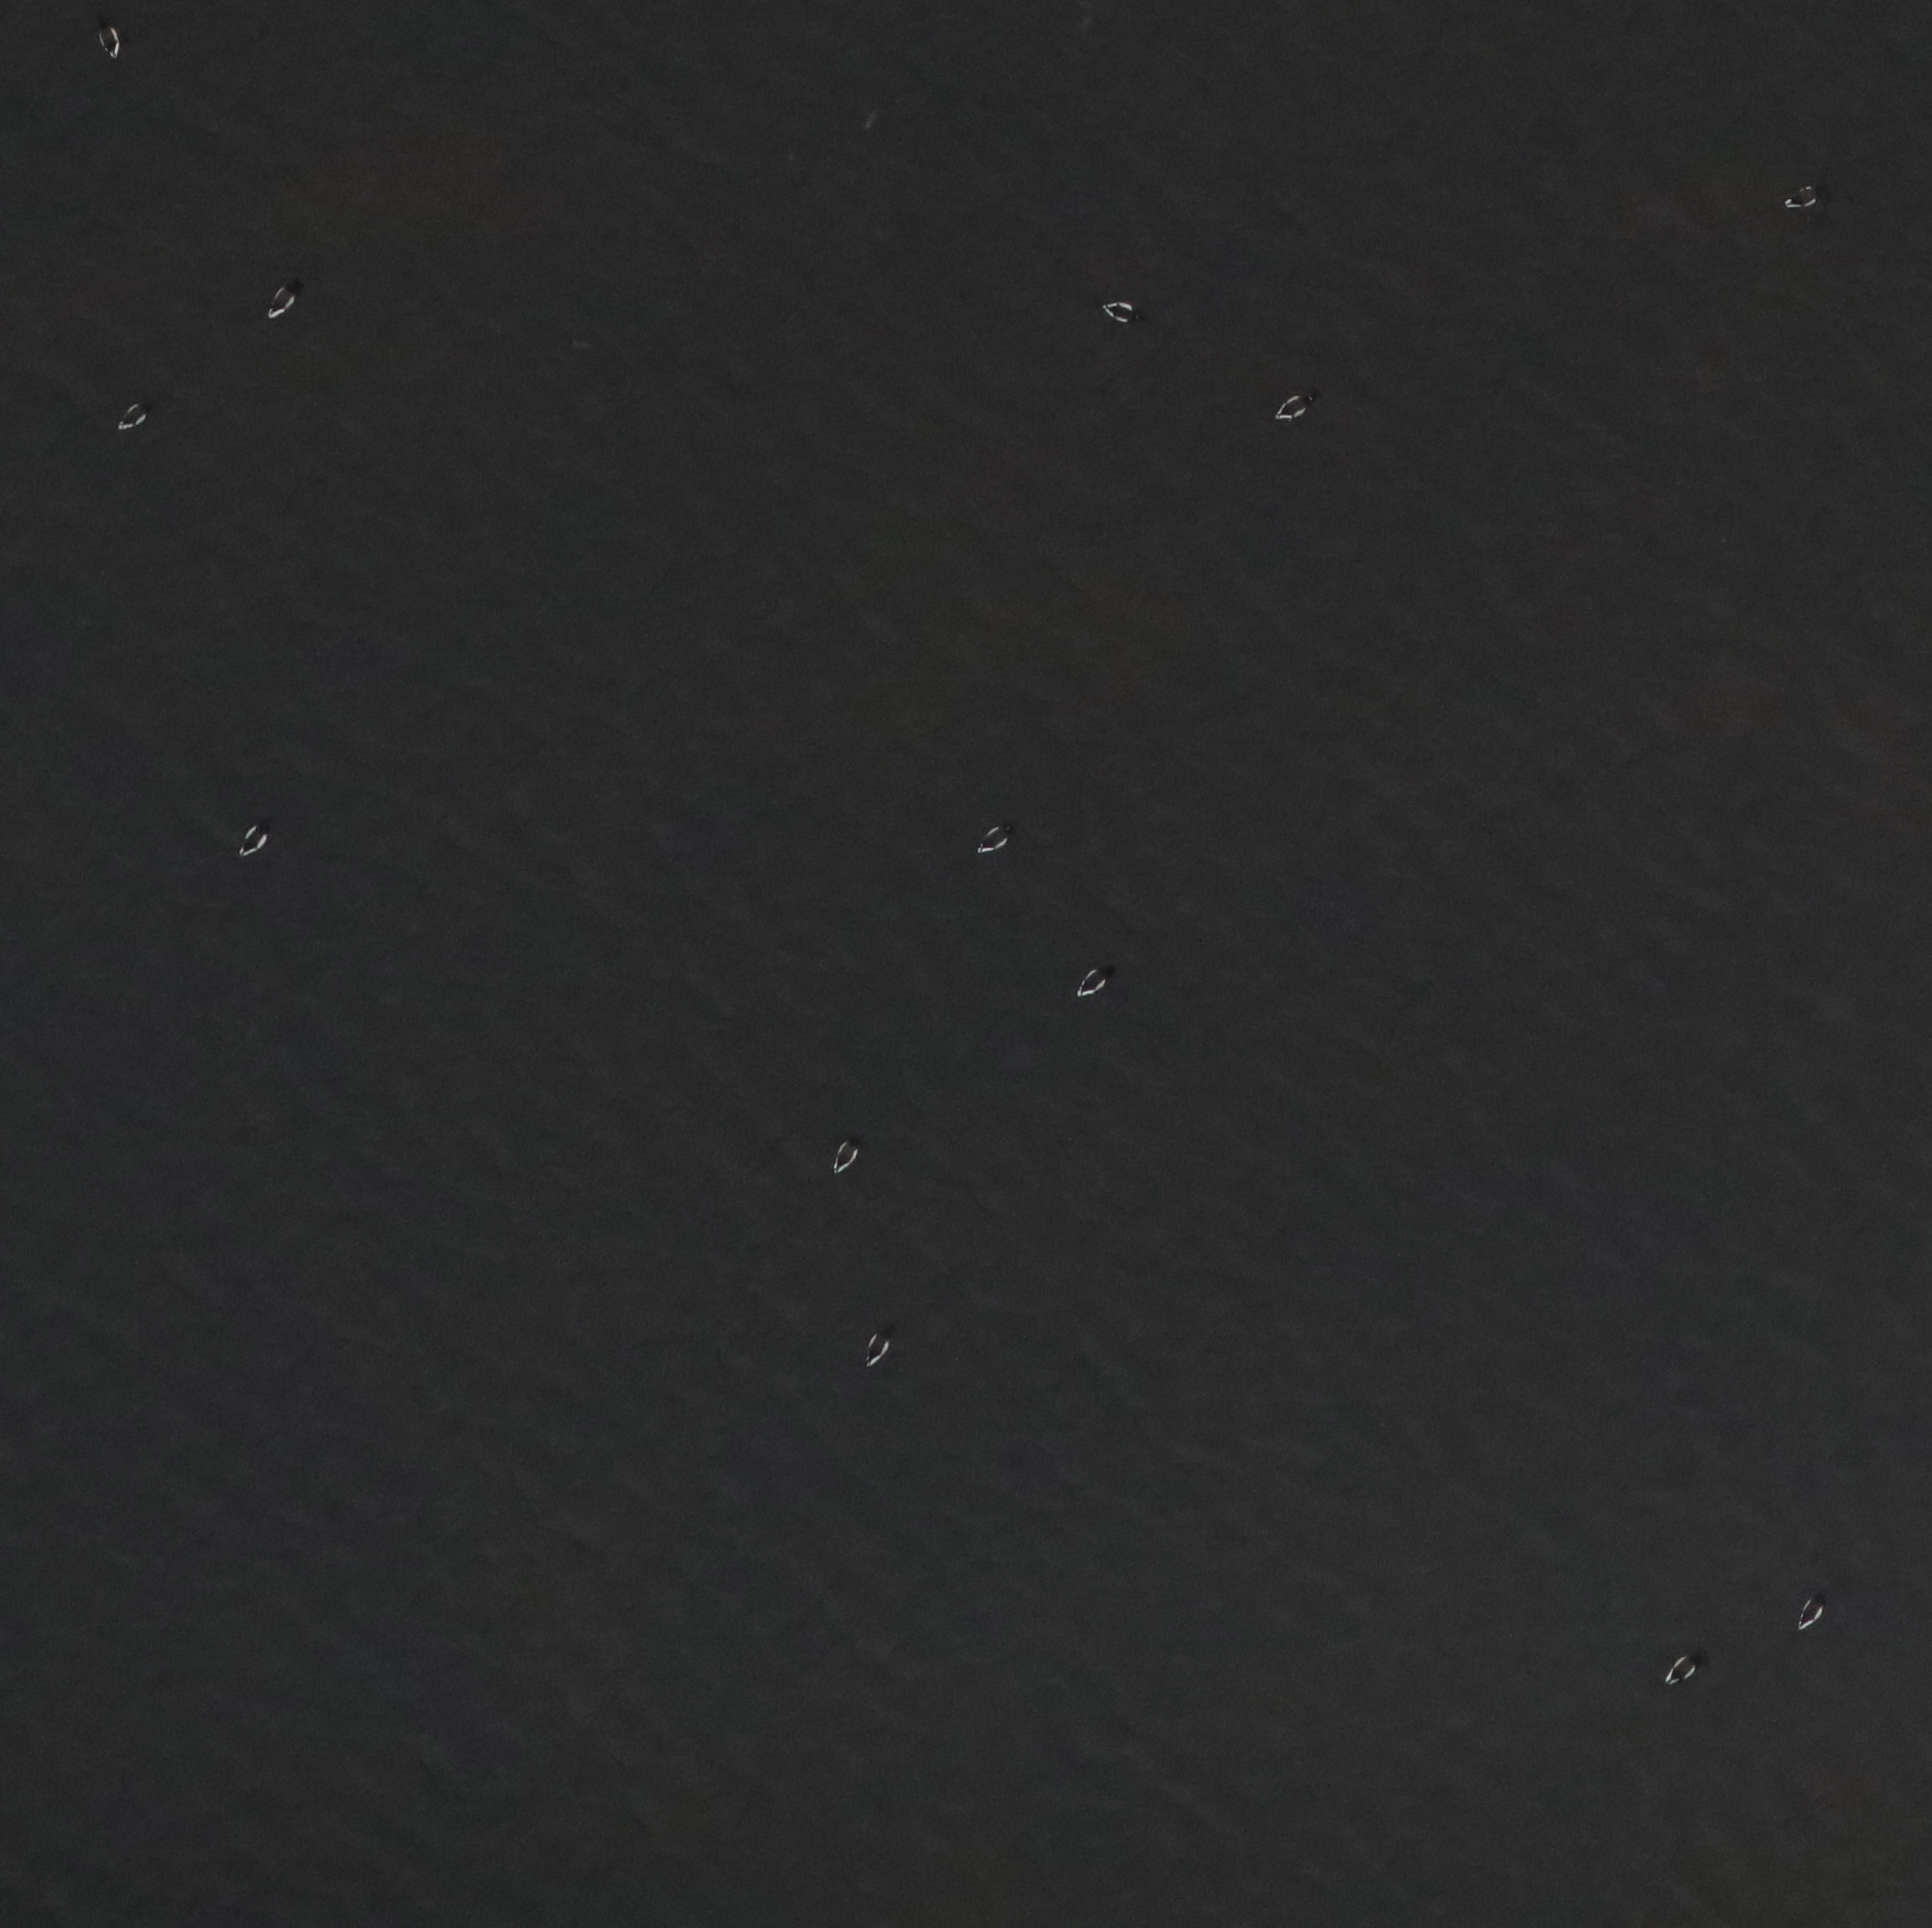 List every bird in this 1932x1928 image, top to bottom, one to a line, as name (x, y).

brant (111, 38)
brant (1801, 199)
brant (283, 300)
brant (1122, 313)
brant (1294, 408)
brant (134, 417)
brant (997, 839)
brant (256, 840)
brant (1095, 981)
brant (846, 1156)
brant (877, 1347)
brant (1811, 1613)
brant (1682, 1670)